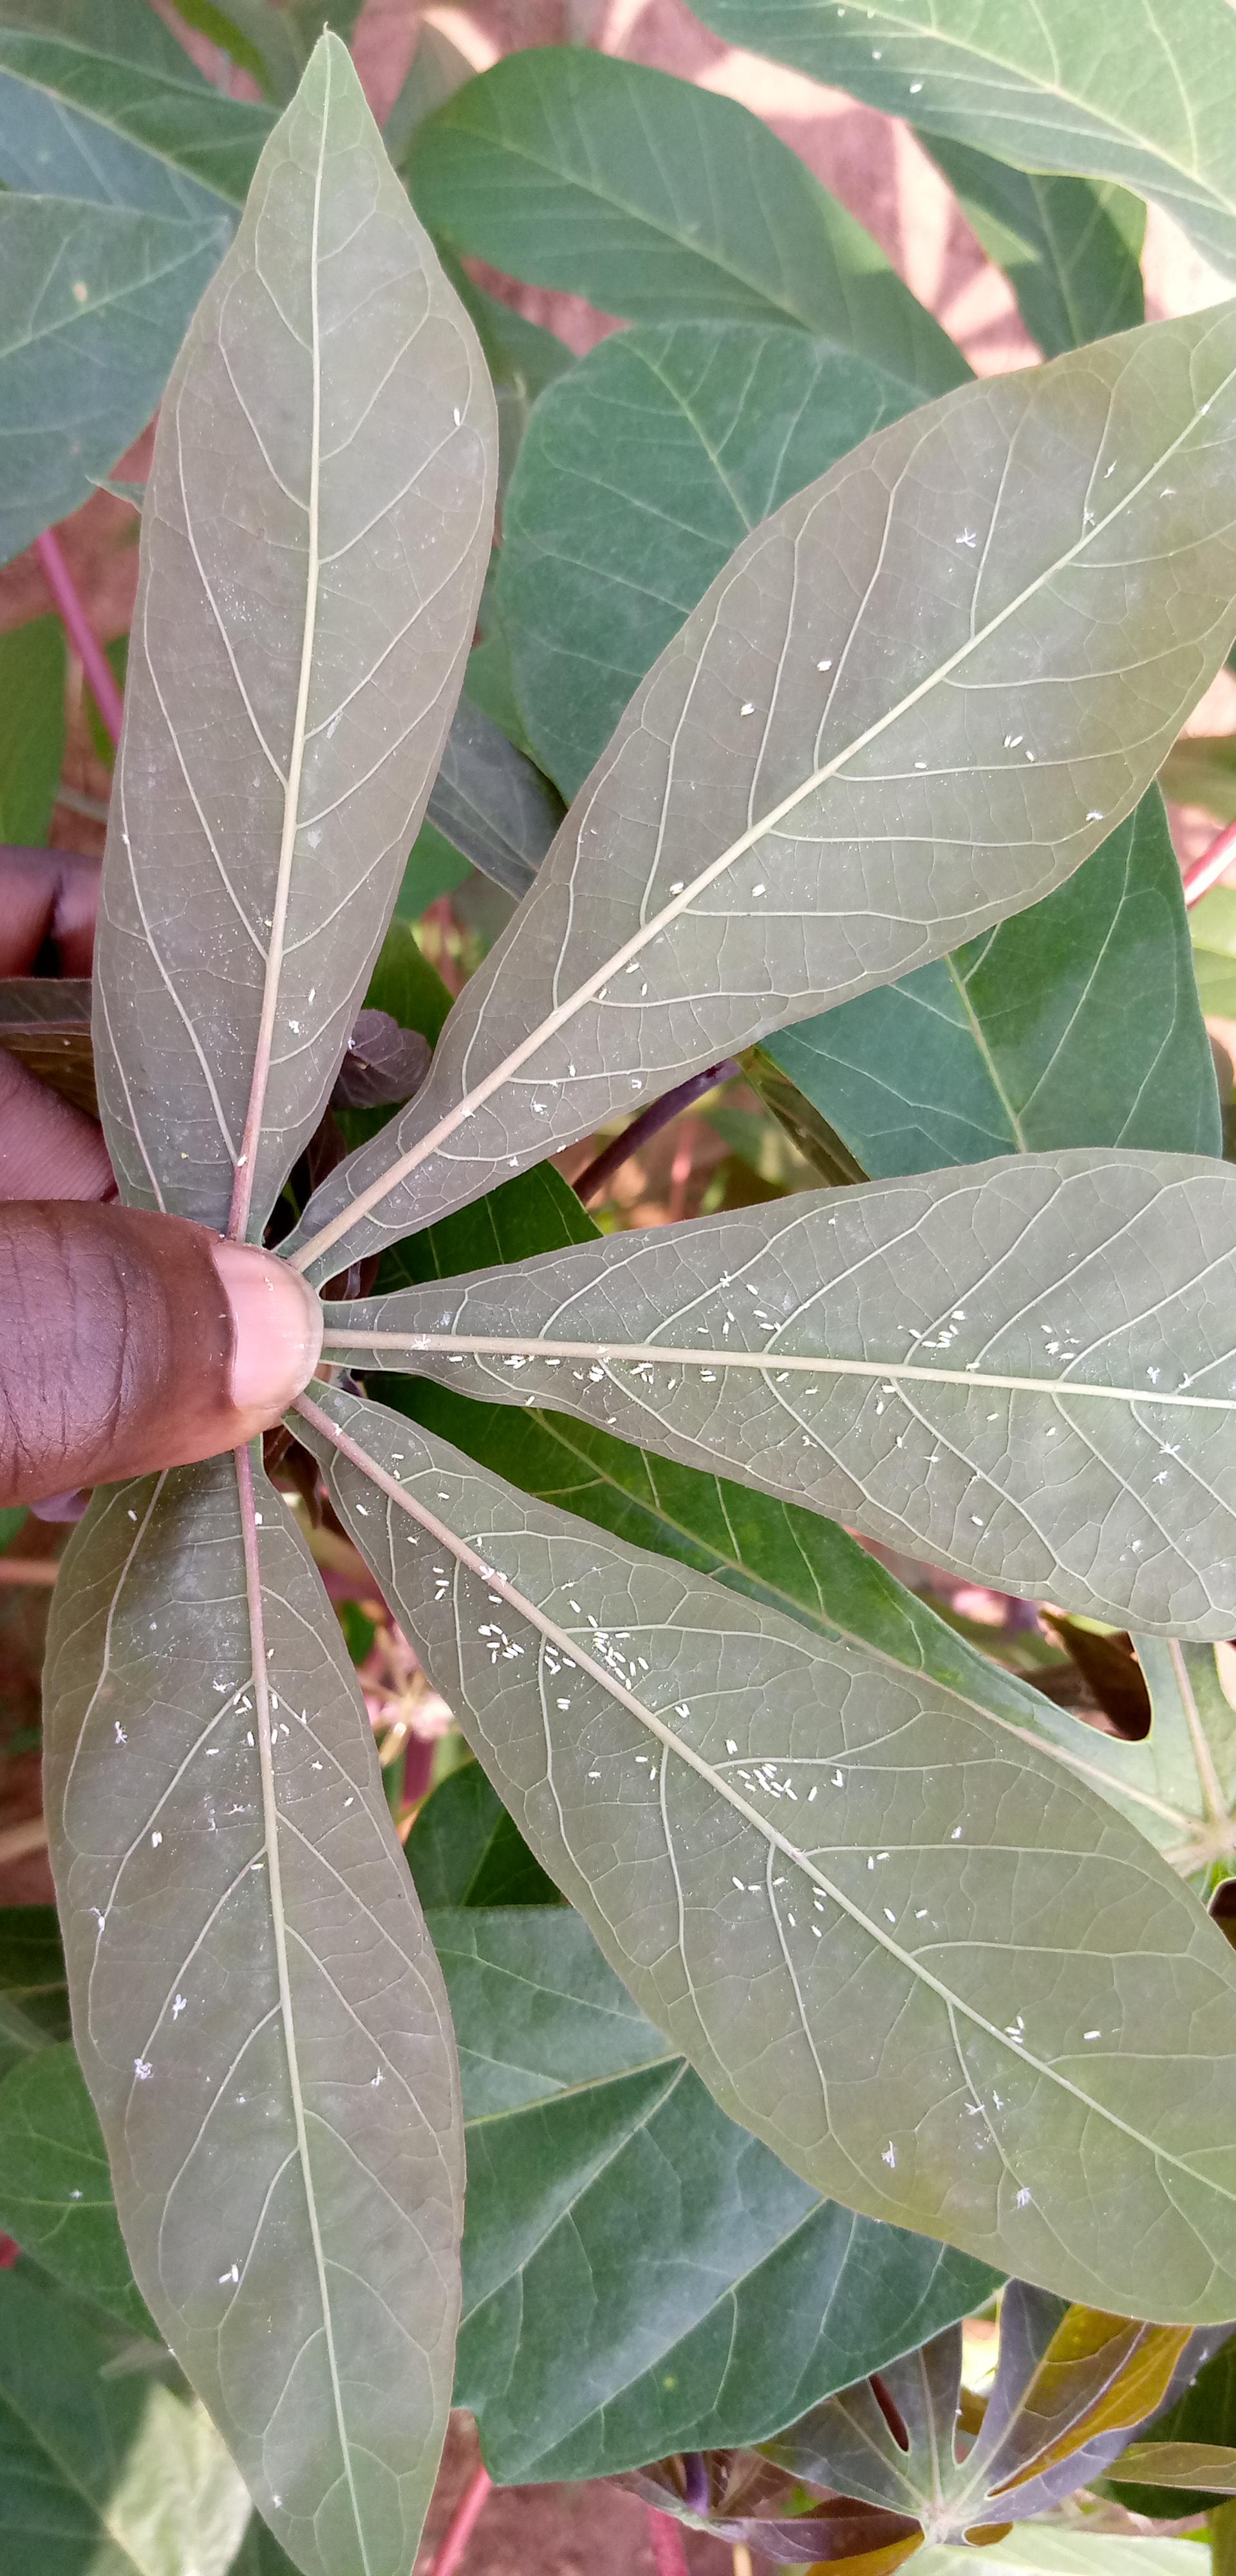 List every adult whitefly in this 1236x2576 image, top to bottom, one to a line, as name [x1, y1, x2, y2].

whitefly [451, 406, 464, 430]
whitefly [953, 527, 979, 549]
whitefly [815, 658, 835, 675]
whitefly [738, 702, 758, 721]
whitefly [1001, 731, 1013, 749]
whitefly [1009, 735, 1024, 748]
whitefly [1023, 750, 1038, 765]
whitefly [912, 760, 930, 772]
whitefly [666, 880, 686, 896]
whitefly [749, 880, 767, 900]
whitefly [625, 960, 640, 974]
whitefly [639, 981, 650, 998]
whitefly [597, 986, 610, 1004]
whitefly [306, 987, 317, 1005]
whitefly [286, 1019, 305, 1037]
whitefly [565, 1063, 579, 1080]
whitefly [629, 1077, 644, 1091]
whitefly [530, 1101, 548, 1115]
whitefly [236, 1153, 252, 1170]
whitefly [508, 1155, 521, 1169]
whitefly [745, 1282, 761, 1297]
whitefly [949, 1307, 969, 1320]
whitefly [750, 1308, 770, 1318]
whitefly [757, 1321, 774, 1331]
whitefly [1039, 1322, 1056, 1335]
whitefly [697, 1323, 710, 1336]
whitefly [908, 1326, 922, 1340]
whitefly [921, 1340, 937, 1349]
whitefly [1058, 1351, 1076, 1363]
whitefly [508, 1353, 527, 1361]
whitefly [445, 1354, 469, 1363]
whitefly [543, 1359, 564, 1366]
whitefly [962, 1359, 982, 1372]
whitefly [635, 1360, 658, 1369]
whitefly [590, 1363, 606, 1374]
whitefly [1145, 1363, 1166, 1387]
whitefly [700, 1368, 716, 1376]
whitefly [571, 1369, 585, 1383]
whitefly [775, 1370, 789, 1383]
whitefly [1177, 1371, 1195, 1390]
whitefly [639, 1372, 655, 1387]
whitefly [699, 1374, 718, 1383]
whitefly [666, 1375, 677, 1394]
whitefly [880, 1382, 899, 1396]
whitefly [804, 1385, 821, 1397]
whitefly [523, 1394, 536, 1408]
whitefly [874, 1398, 885, 1416]
whitefly [985, 1410, 1001, 1423]
whitefly [606, 1416, 618, 1430]
whitefly [1044, 1424, 1061, 1439]
whitefly [894, 1434, 904, 1450]
whitefly [1156, 1441, 1182, 1458]
whitefly [390, 1451, 406, 1461]
whitefly [391, 1468, 402, 1482]
whitefly [1150, 1468, 1168, 1485]
whitefly [436, 1489, 451, 1502]
whitefly [354, 1502, 370, 1517]
whitefly [126, 1507, 139, 1526]
whitefly [254, 1511, 264, 1528]
whitefly [968, 1514, 988, 1528]
whitefly [474, 1534, 484, 1551]
whitefly [404, 1535, 419, 1547]
whitefly [477, 1563, 495, 1581]
whitefly [431, 1565, 446, 1575]
whitefly [494, 1568, 510, 1589]
whitefly [433, 1578, 452, 1587]
whitefly [434, 1587, 445, 1604]
whitefly [487, 1593, 505, 1605]
whitefly [567, 1596, 582, 1615]
whitefly [586, 1613, 599, 1627]
whitefly [614, 1631, 632, 1640]
whitefly [500, 1631, 509, 1645]
whitefly [483, 1640, 501, 1651]
whitefly [510, 1642, 527, 1655]
whitefly [545, 1645, 559, 1655]
whitefly [266, 1647, 277, 1664]
whitefly [500, 1651, 516, 1661]
whitefly [489, 1652, 500, 1665]
whitefly [543, 1655, 555, 1667]
whitefly [637, 1655, 650, 1669]
whitefly [561, 1657, 582, 1668]
whitefly [613, 1665, 628, 1681]
whitefly [624, 1676, 632, 1692]
whitefly [270, 1690, 280, 1710]
whitefly [240, 1694, 256, 1710]
whitefly [556, 1696, 572, 1712]
whitefly [675, 1701, 691, 1718]
whitefly [234, 1704, 250, 1716]
whitefly [111, 1720, 130, 1748]
whitefly [279, 1722, 292, 1735]
whitefly [269, 1725, 281, 1746]
whitefly [245, 1729, 257, 1751]
whitefly [724, 1738, 741, 1756]
whitefly [204, 1747, 220, 1756]
whitefly [632, 1754, 651, 1766]
whitefly [309, 1759, 325, 1771]
whitefly [648, 1766, 658, 1783]
whitefly [753, 1768, 767, 1779]
whitefly [736, 1768, 751, 1779]
whitefly [586, 1769, 605, 1781]
whitefly [837, 1769, 845, 1783]
whitefly [757, 1779, 771, 1792]
whitefly [830, 1779, 845, 1789]
whitefly [742, 1781, 756, 1794]
whitefly [806, 1784, 819, 1803]
whitefly [785, 1786, 800, 1801]
whitefly [768, 1789, 783, 1801]
whitefly [342, 1795, 357, 1809]
whitefly [950, 1824, 964, 1843]
whitefly [150, 1830, 165, 1849]
whitefly [876, 1850, 889, 1861]
whitefly [866, 1855, 877, 1875]
whitefly [248, 1861, 266, 1872]
whitefly [730, 1874, 745, 1893]
whitefly [769, 1874, 791, 1888]
whitefly [746, 1883, 765, 1893]
whitefly [810, 1886, 829, 1899]
whitefly [811, 1899, 829, 1913]
whitefly [881, 1905, 899, 1925]
whitefly [912, 1908, 931, 1922]
whitefly [785, 1912, 800, 1928]
whitefly [809, 1923, 825, 1940]
whitefly [169, 1991, 191, 2020]
whitefly [1014, 2013, 1031, 2029]
whitefly [1002, 2024, 1022, 2037]
whitefly [1081, 2027, 1103, 2041]
whitefly [1008, 2033, 1024, 2044]